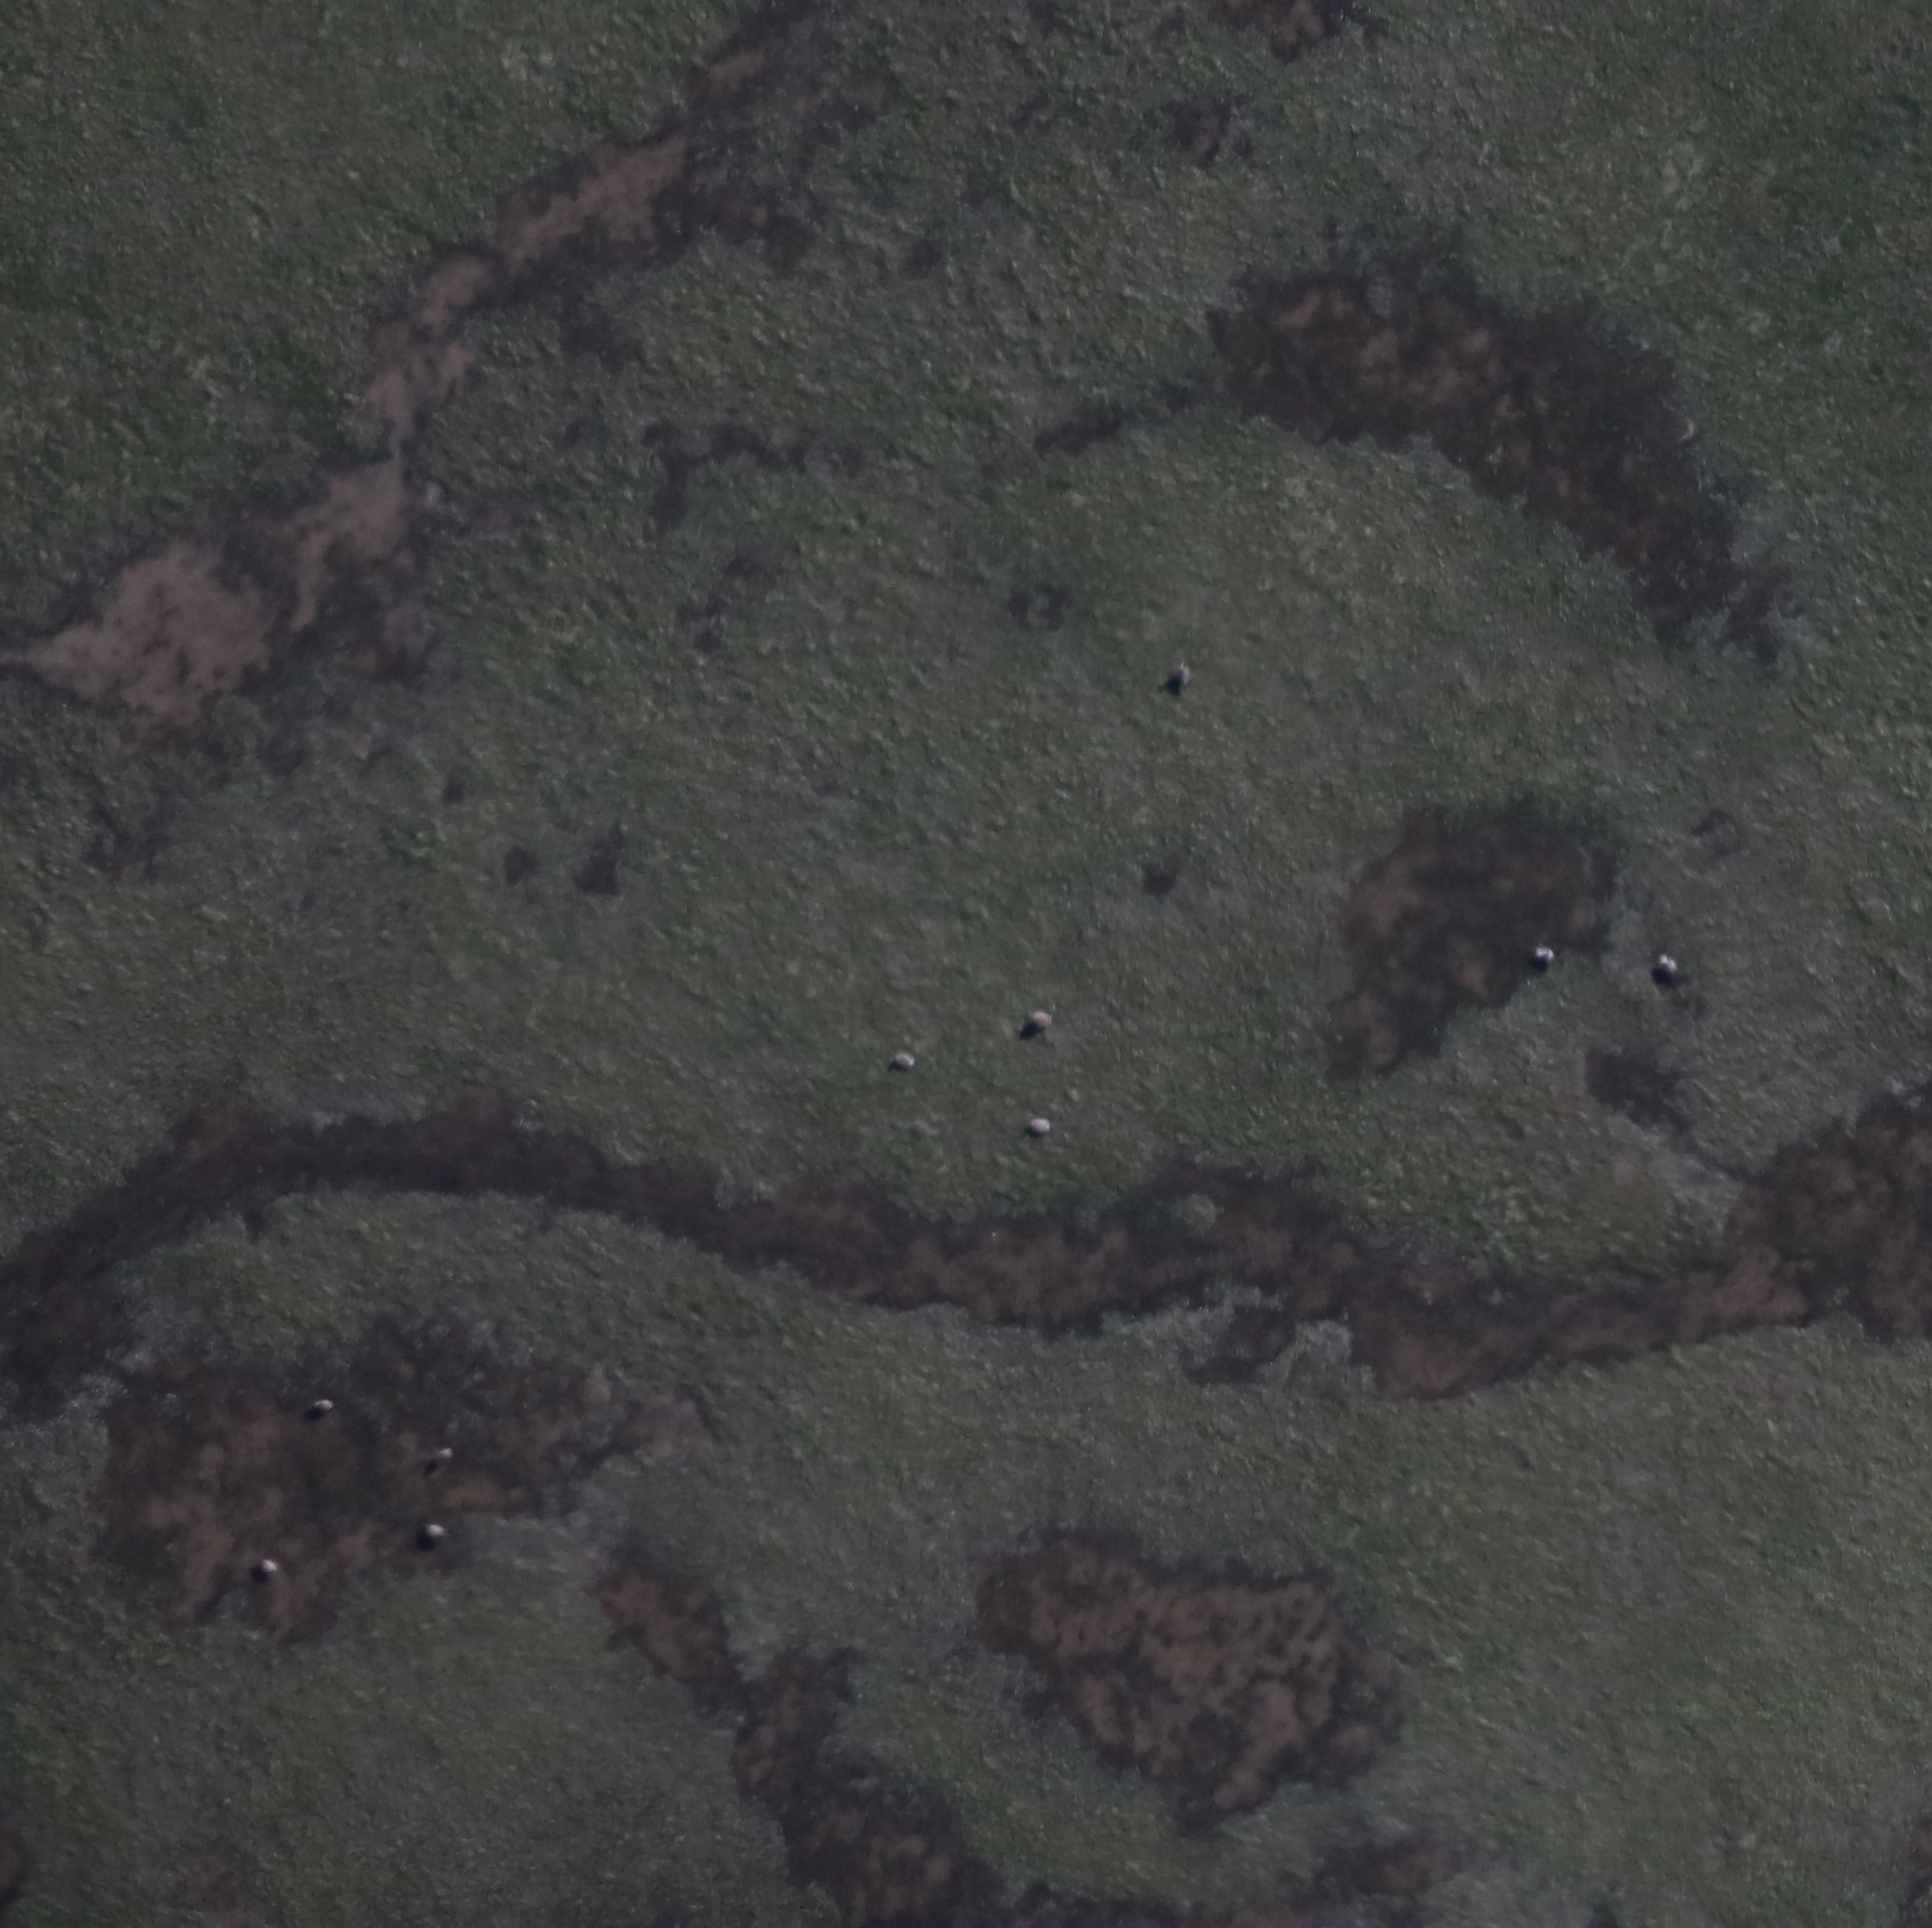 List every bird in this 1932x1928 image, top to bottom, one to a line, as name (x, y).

Canada goose (1183, 675)
brant (1550, 953)
brant (1670, 966)
Canada goose (1039, 1018)
Canada goose (905, 1058)
Canada goose (1038, 1127)
Canada goose (327, 1407)
Canada goose (447, 1456)
Canada goose (433, 1530)
Canada goose (267, 1568)